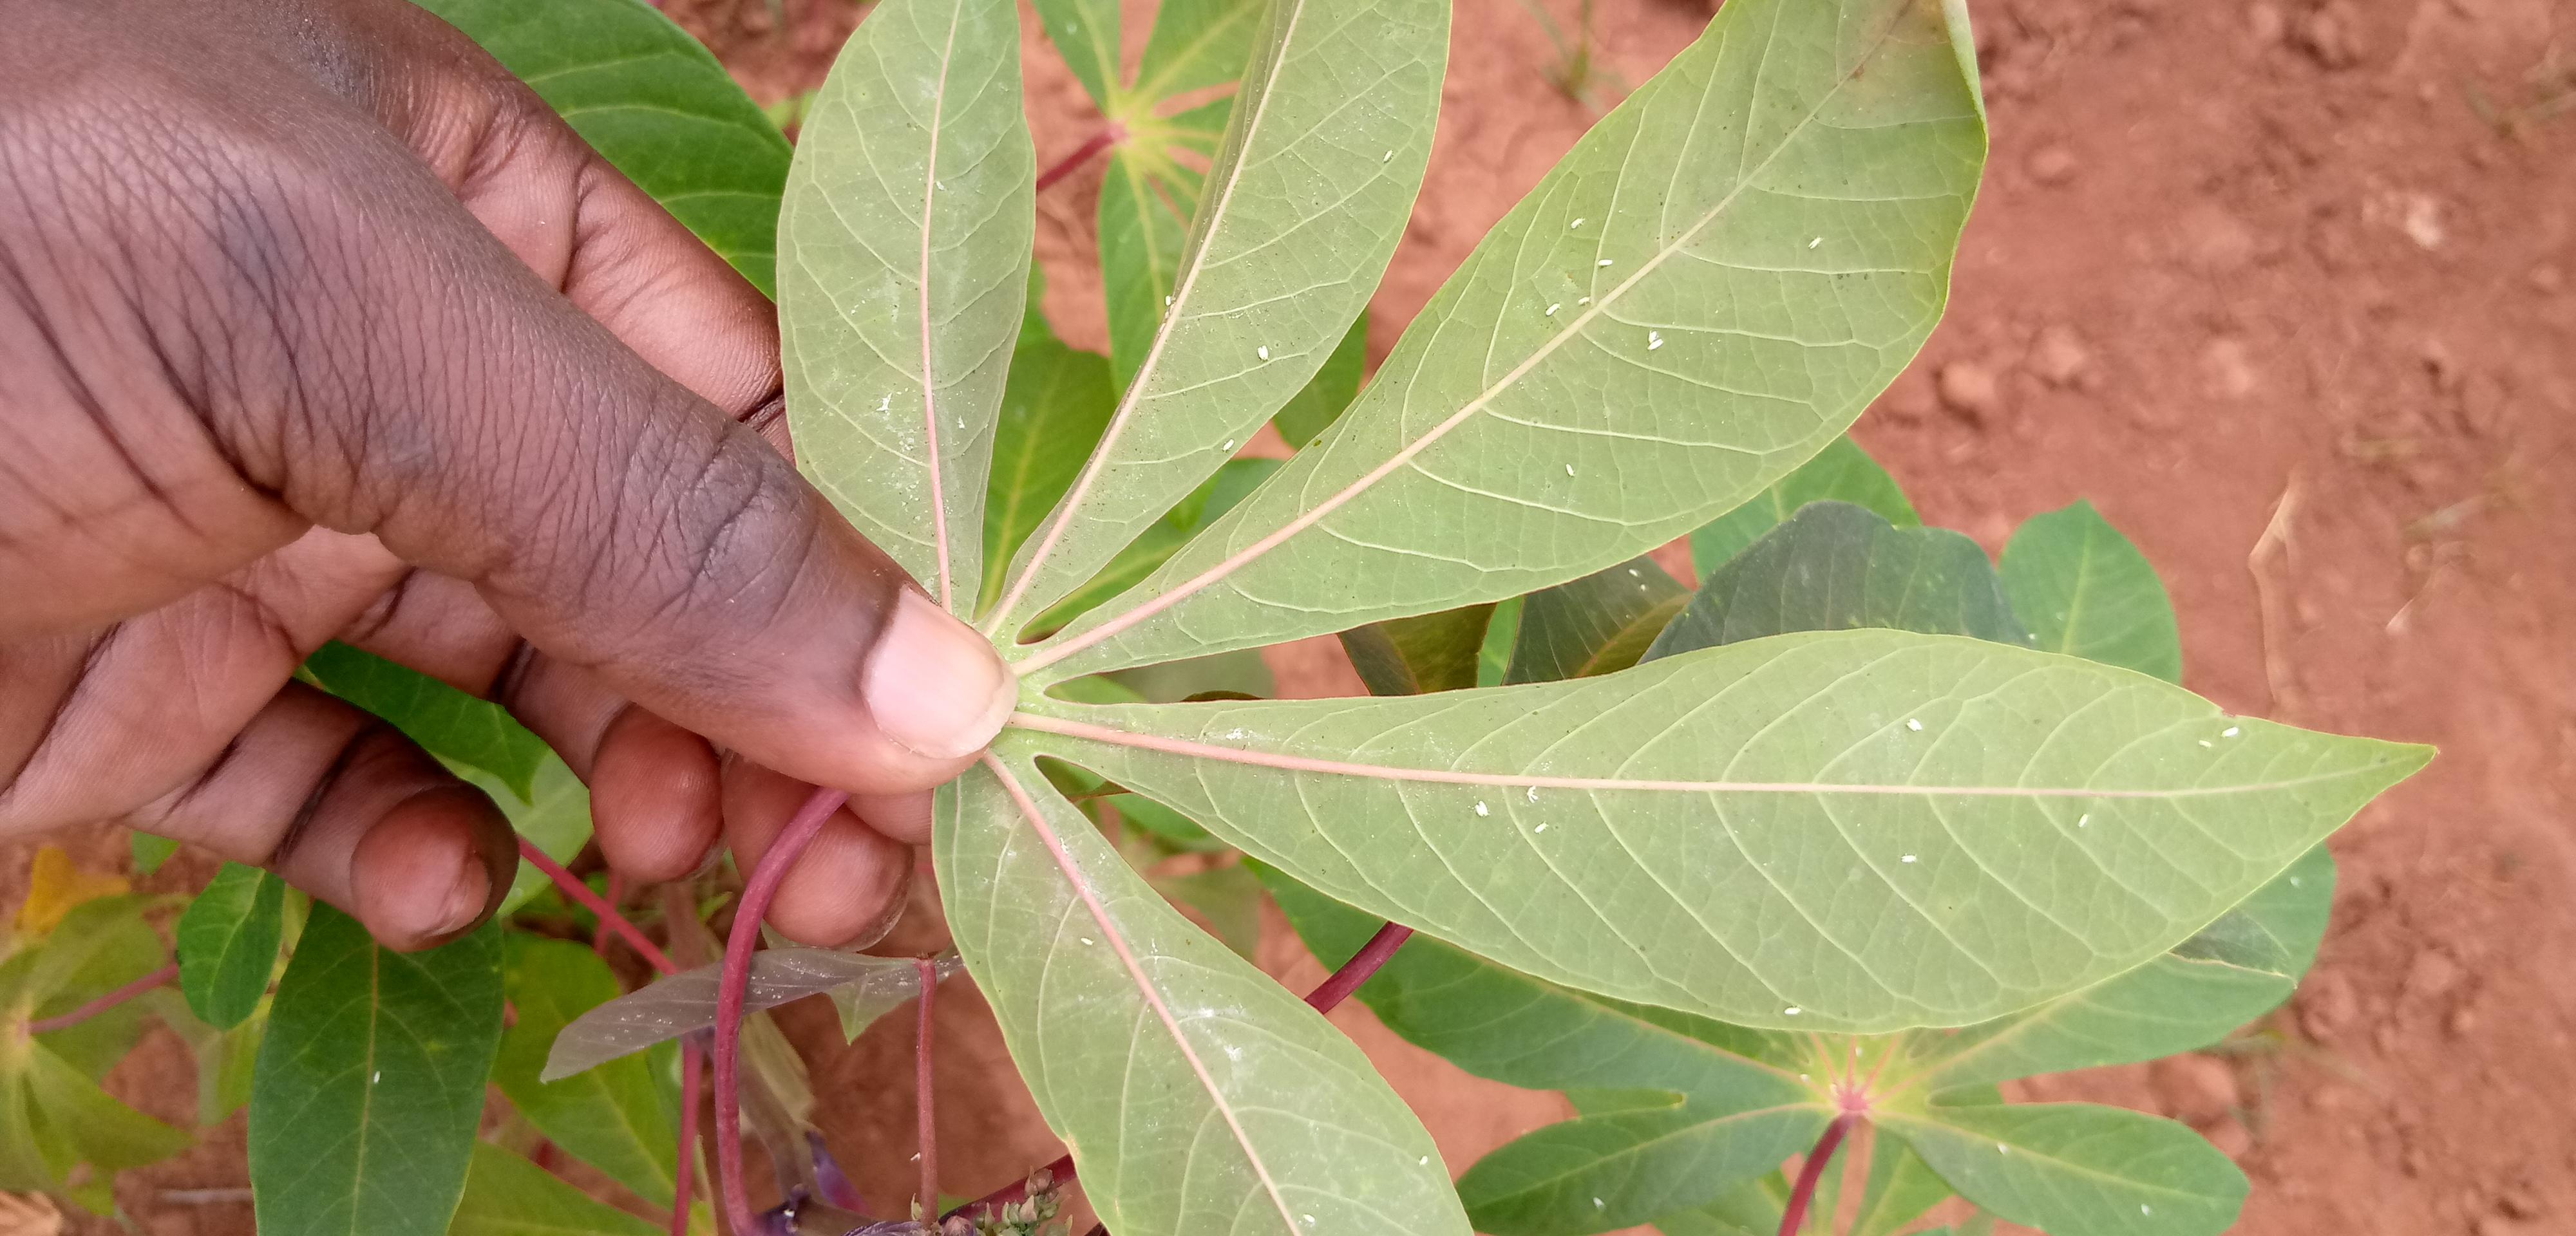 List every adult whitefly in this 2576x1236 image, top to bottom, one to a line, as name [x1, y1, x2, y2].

whitefly [1381, 149, 1398, 165]
whitefly [1569, 214, 1586, 231]
whitefly [1805, 234, 1823, 252]
whitefly [1595, 257, 1615, 268]
whitefly [1163, 294, 1173, 307]
whitefly [1577, 294, 1593, 308]
whitefly [1542, 300, 1562, 318]
whitefly [1647, 328, 1658, 343]
whitefly [1646, 337, 1665, 351]
whitefly [1261, 344, 1270, 363]
whitefly [1256, 345, 1264, 362]
whitefly [1221, 436, 1236, 453]
whitefly [1564, 462, 1577, 479]
whitefly [1908, 716, 1924, 732]
whitefly [1905, 721, 1917, 733]
whitefly [2219, 725, 2242, 740]
whitefly [2196, 738, 2214, 749]
whitefly [1525, 784, 1540, 807]
whitefly [1477, 799, 1490, 818]
whitefly [1473, 803, 1484, 818]
whitefly [2076, 810, 2090, 830]
whitefly [1531, 820, 1551, 836]
whitefly [1899, 851, 1918, 865]
whitefly [1078, 935, 1096, 948]
whitefly [1780, 1004, 1804, 1017]
whitefly [1416, 1153, 1431, 1168]
whitefly [1301, 1212, 1318, 1225]